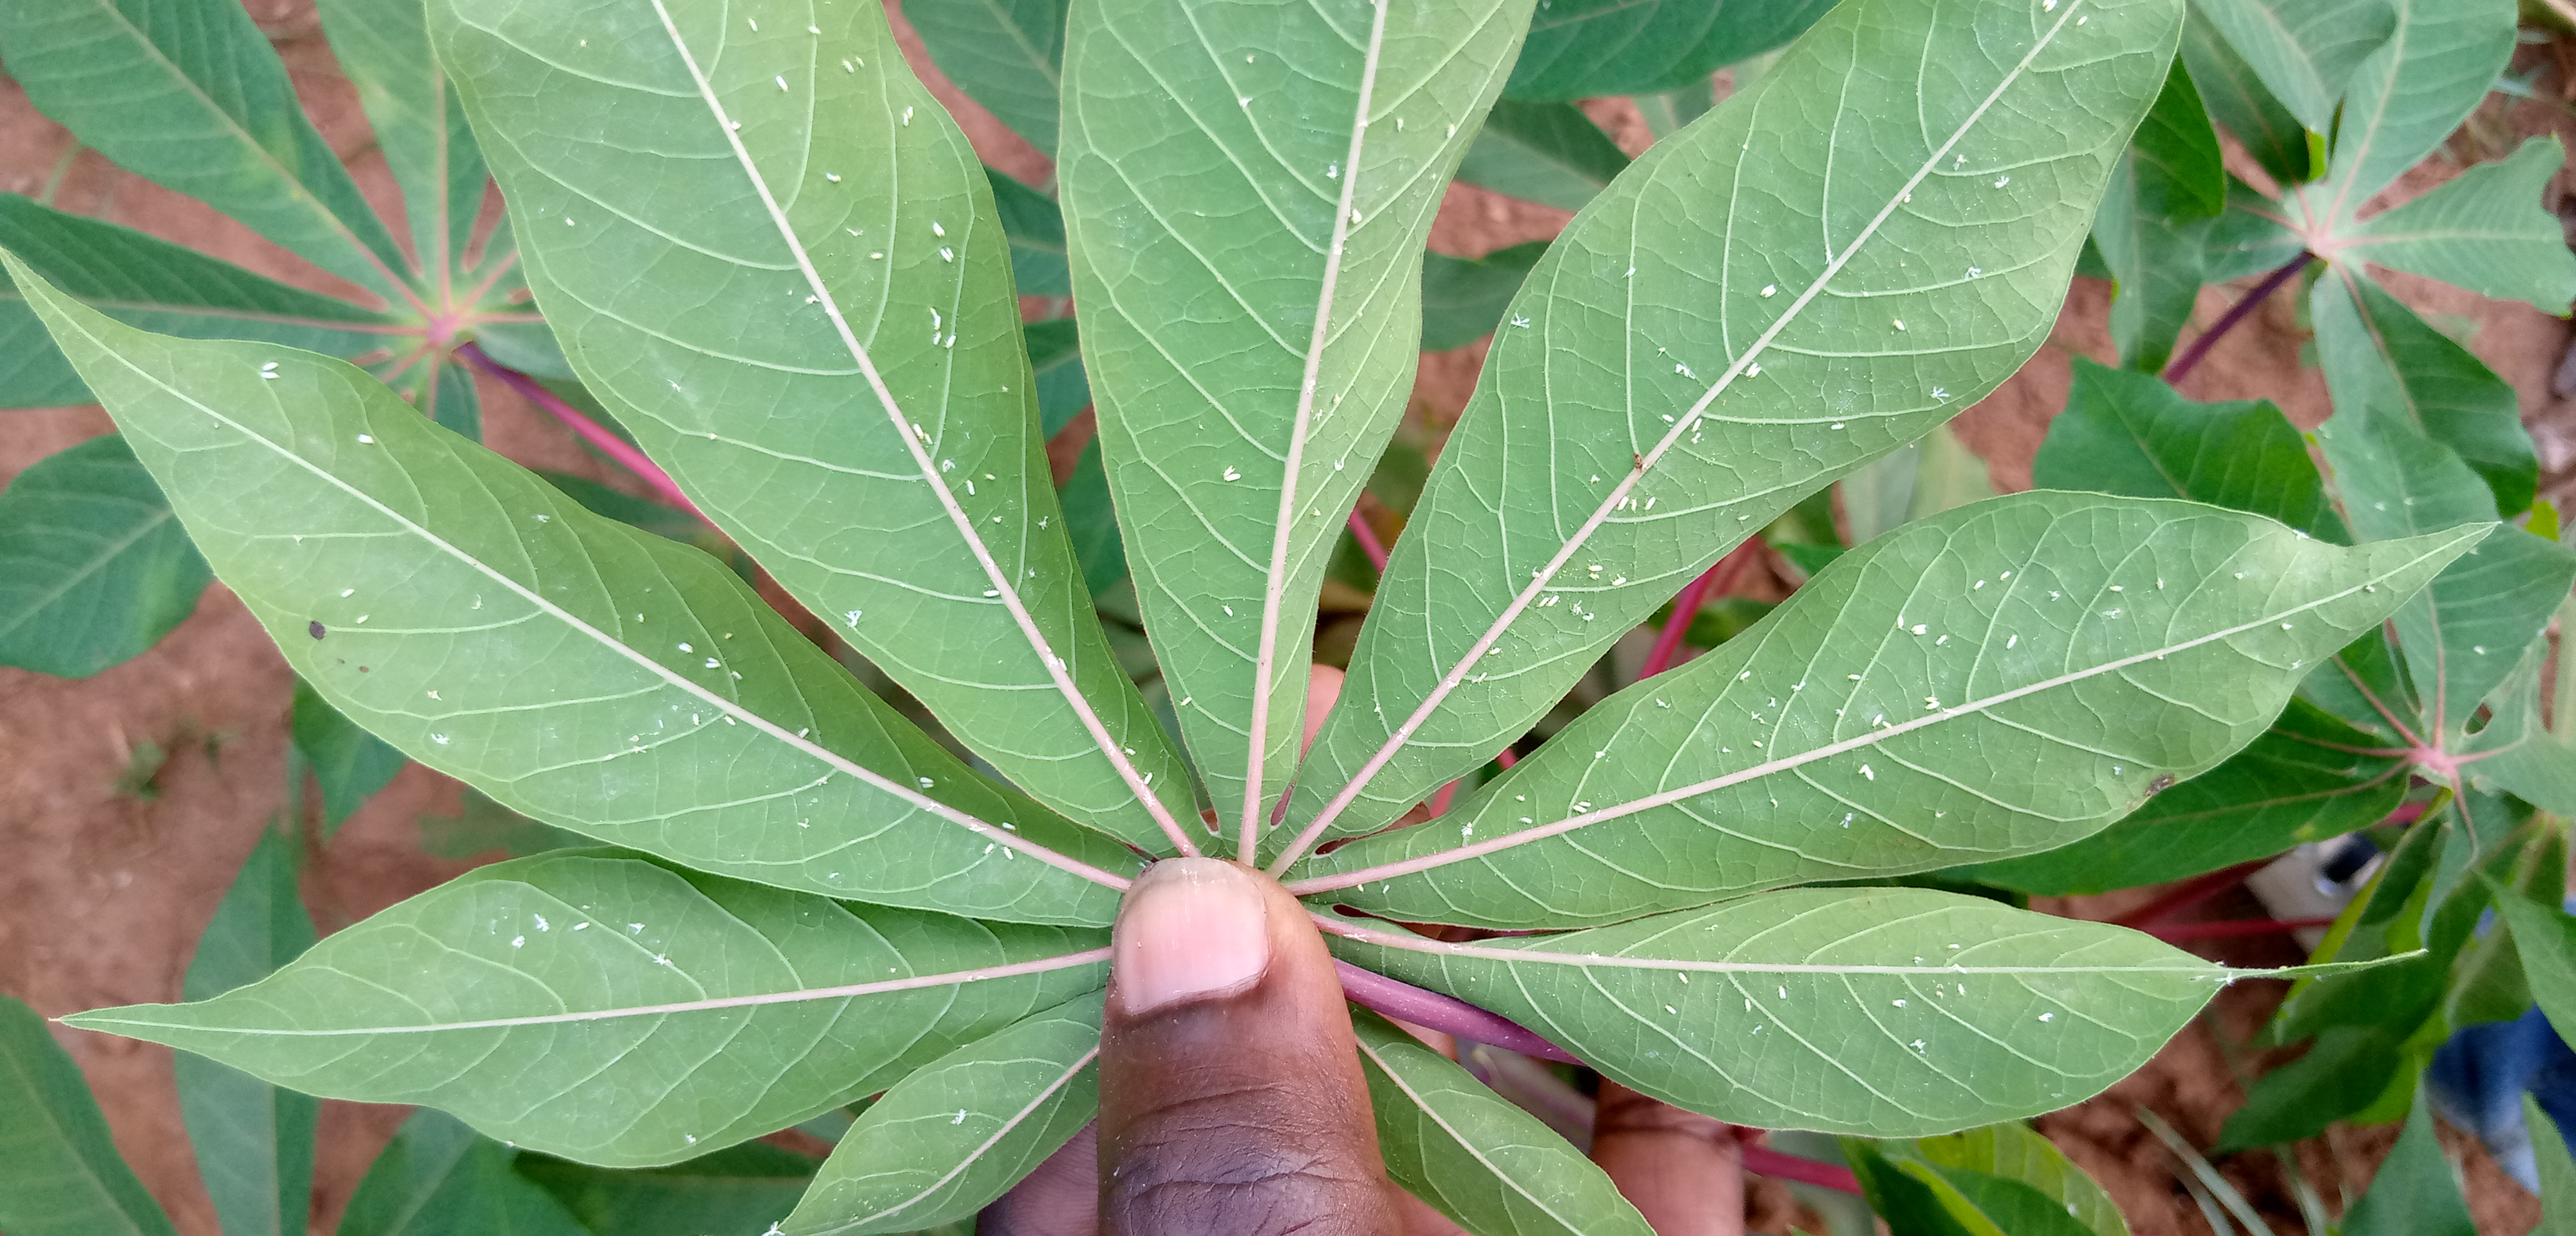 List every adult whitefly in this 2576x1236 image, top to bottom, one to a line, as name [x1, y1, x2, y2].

whitefly [2041, 1, 2059, 14]
whitefly [748, 15, 759, 33]
whitefly [2076, 15, 2088, 28]
whitefly [808, 25, 823, 36]
whitefly [1244, 51, 1256, 66]
whitefly [842, 59, 856, 74]
whitefly [775, 73, 790, 93]
whitefly [1236, 95, 1255, 110]
whitefly [907, 105, 916, 120]
whitefly [901, 111, 910, 126]
whitefly [1394, 117, 1406, 134]
whitefly [729, 119, 743, 131]
whitefly [1444, 121, 1458, 140]
whitefly [1951, 152, 1970, 172]
whitefly [1325, 164, 1341, 182]
whitefly [824, 171, 844, 183]
whitefly [1993, 173, 2010, 190]
whitefly [1901, 192, 1914, 204]
whitefly [1349, 207, 1365, 226]
whitefly [563, 214, 577, 227]
whitefly [932, 221, 946, 238]
whitefly [938, 245, 955, 265]
whitefly [869, 250, 888, 261]
whitefly [1622, 265, 1637, 279]
whitefly [1964, 266, 1981, 281]
whitefly [1759, 284, 1777, 299]
whitefly [804, 292, 820, 306]
whitefly [928, 305, 945, 328]
whitefly [1511, 310, 1531, 331]
whitefly [1891, 316, 1907, 332]
whitefly [932, 330, 944, 346]
whitefly [944, 332, 958, 350]
whitefly [1654, 344, 1667, 357]
whitefly [261, 360, 279, 371]
whitefly [1674, 362, 1697, 380]
whitefly [1745, 362, 1765, 379]
whitefly [259, 371, 281, 381]
whitefly [1928, 384, 1953, 406]
whitefly [1331, 391, 1343, 406]
whitefly [1660, 413, 1676, 423]
whitefly [1691, 417, 1703, 433]
whitefly [913, 421, 925, 441]
whitefly [1830, 422, 1846, 431]
whitefly [923, 431, 935, 446]
whitefly [354, 431, 377, 449]
whitefly [1332, 456, 1347, 473]
whitefly [941, 457, 958, 473]
whitefly [1222, 464, 1243, 482]
whitefly [983, 472, 998, 482]
whitefly [1589, 472, 1601, 485]
whitefly [965, 478, 976, 496]
whitefly [1617, 494, 1630, 512]
whitefly [1643, 495, 1656, 512]
whitefly [1629, 496, 1638, 514]
whitefly [1310, 505, 1324, 518]
whitefly [535, 510, 552, 526]
whitefly [1736, 512, 1752, 523]
whitefly [991, 514, 1005, 525]
whitefly [1036, 514, 1050, 531]
whitefly [2291, 527, 2309, 541]
whitefly [1587, 563, 1604, 572]
whitefly [1999, 569, 2011, 583]
whitefly [2231, 570, 2244, 580]
whitefly [1587, 571, 1600, 581]
whitefly [1610, 574, 1627, 586]
whitefly [2155, 577, 2164, 592]
whitefly [1972, 578, 1986, 590]
whitefly [2108, 583, 2125, 593]
whitefly [2363, 583, 2378, 595]
whitefly [340, 587, 355, 601]
whitefly [981, 588, 1003, 599]
whitefly [2047, 589, 2061, 601]
whitefly [468, 591, 487, 614]
whitefly [1537, 595, 1560, 607]
whitefly [1568, 598, 1582, 616]
whitefly [1221, 603, 1236, 619]
whitefly [843, 608, 864, 630]
whitefly [636, 609, 646, 626]
whitefly [1581, 610, 1595, 623]
whitefly [355, 613, 371, 626]
whitefly [1896, 613, 1905, 629]
whitefly [2280, 621, 2293, 632]
whitefly [1909, 623, 1927, 636]
whitefly [724, 631, 734, 641]
whitefly [2005, 632, 2019, 650]
whitefly [1935, 633, 1948, 647]
whitefly [678, 637, 694, 655]
whitefly [2472, 644, 2486, 657]
whitefly [1488, 645, 1502, 657]
whitefly [704, 655, 723, 669]
whitefly [730, 668, 744, 681]
whitefly [1738, 669, 1750, 684]
whitefly [1470, 671, 1490, 686]
whitefly [1847, 672, 1861, 681]
whitefly [1790, 679, 1806, 693]
whitefly [425, 688, 444, 702]
whitefly [1179, 695, 1193, 707]
whitefly [1654, 695, 1672, 710]
whitefly [1924, 696, 1937, 702]
whitefly [1924, 702, 1942, 711]
whitefly [1833, 708, 1845, 717]
whitefly [691, 711, 699, 727]
whitefly [1870, 712, 1883, 727]
whitefly [723, 714, 737, 727]
whitefly [657, 717, 666, 729]
whitefly [1881, 719, 1893, 730]
whitefly [797, 726, 812, 740]
whitefly [430, 731, 451, 747]
whitefly [627, 733, 641, 743]
whitefly [1751, 738, 1765, 749]
whitefly [630, 744, 649, 755]
whitefly [1123, 744, 1139, 756]
whitefly [1721, 745, 1734, 755]
whitefly [1594, 749, 1607, 761]
whitefly [1857, 762, 1874, 782]
whitefly [1142, 770, 1155, 785]
whitefly [815, 774, 829, 787]
whitefly [918, 774, 937, 791]
whitefly [1514, 793, 1526, 802]
whitefly [1769, 797, 1779, 808]
whitefly [1572, 798, 1593, 816]
whitefly [1838, 810, 1852, 829]
whitefly [796, 816, 812, 829]
whitefly [1519, 816, 1534, 825]
whitefly [1001, 819, 1016, 831]
whitefly [1460, 820, 1473, 839]
whitefly [983, 839, 998, 856]
whitefly [1003, 846, 1014, 860]
whitefly [1358, 883, 1365, 894]
whitefly [1381, 883, 1390, 895]
whitefly [533, 911, 551, 933]
whitefly [573, 920, 591, 931]
whitefly [627, 920, 646, 936]
whitefly [1703, 921, 1719, 933]
whitefly [511, 933, 527, 951]
whitefly [1945, 941, 1960, 950]
whitefly [1586, 948, 1600, 960]
whitefly [652, 950, 674, 967]
whitefly [1947, 962, 1967, 975]
whitefly [888, 966, 898, 975]
whitefly [1677, 969, 1690, 984]
whitefly [1955, 980, 1967, 997]
whitefly [1777, 983, 1788, 1001]
whitefly [1743, 996, 1754, 1013]
whitefly [1889, 997, 1909, 1009]
whitefly [1664, 1002, 1680, 1016]
whitefly [2035, 1011, 2054, 1024]
whitefly [1908, 1037, 1927, 1050]
whitefly [950, 1107, 967, 1126]
whitefly [683, 1131, 698, 1145]
whitefly [760, 1219, 786, 1236]